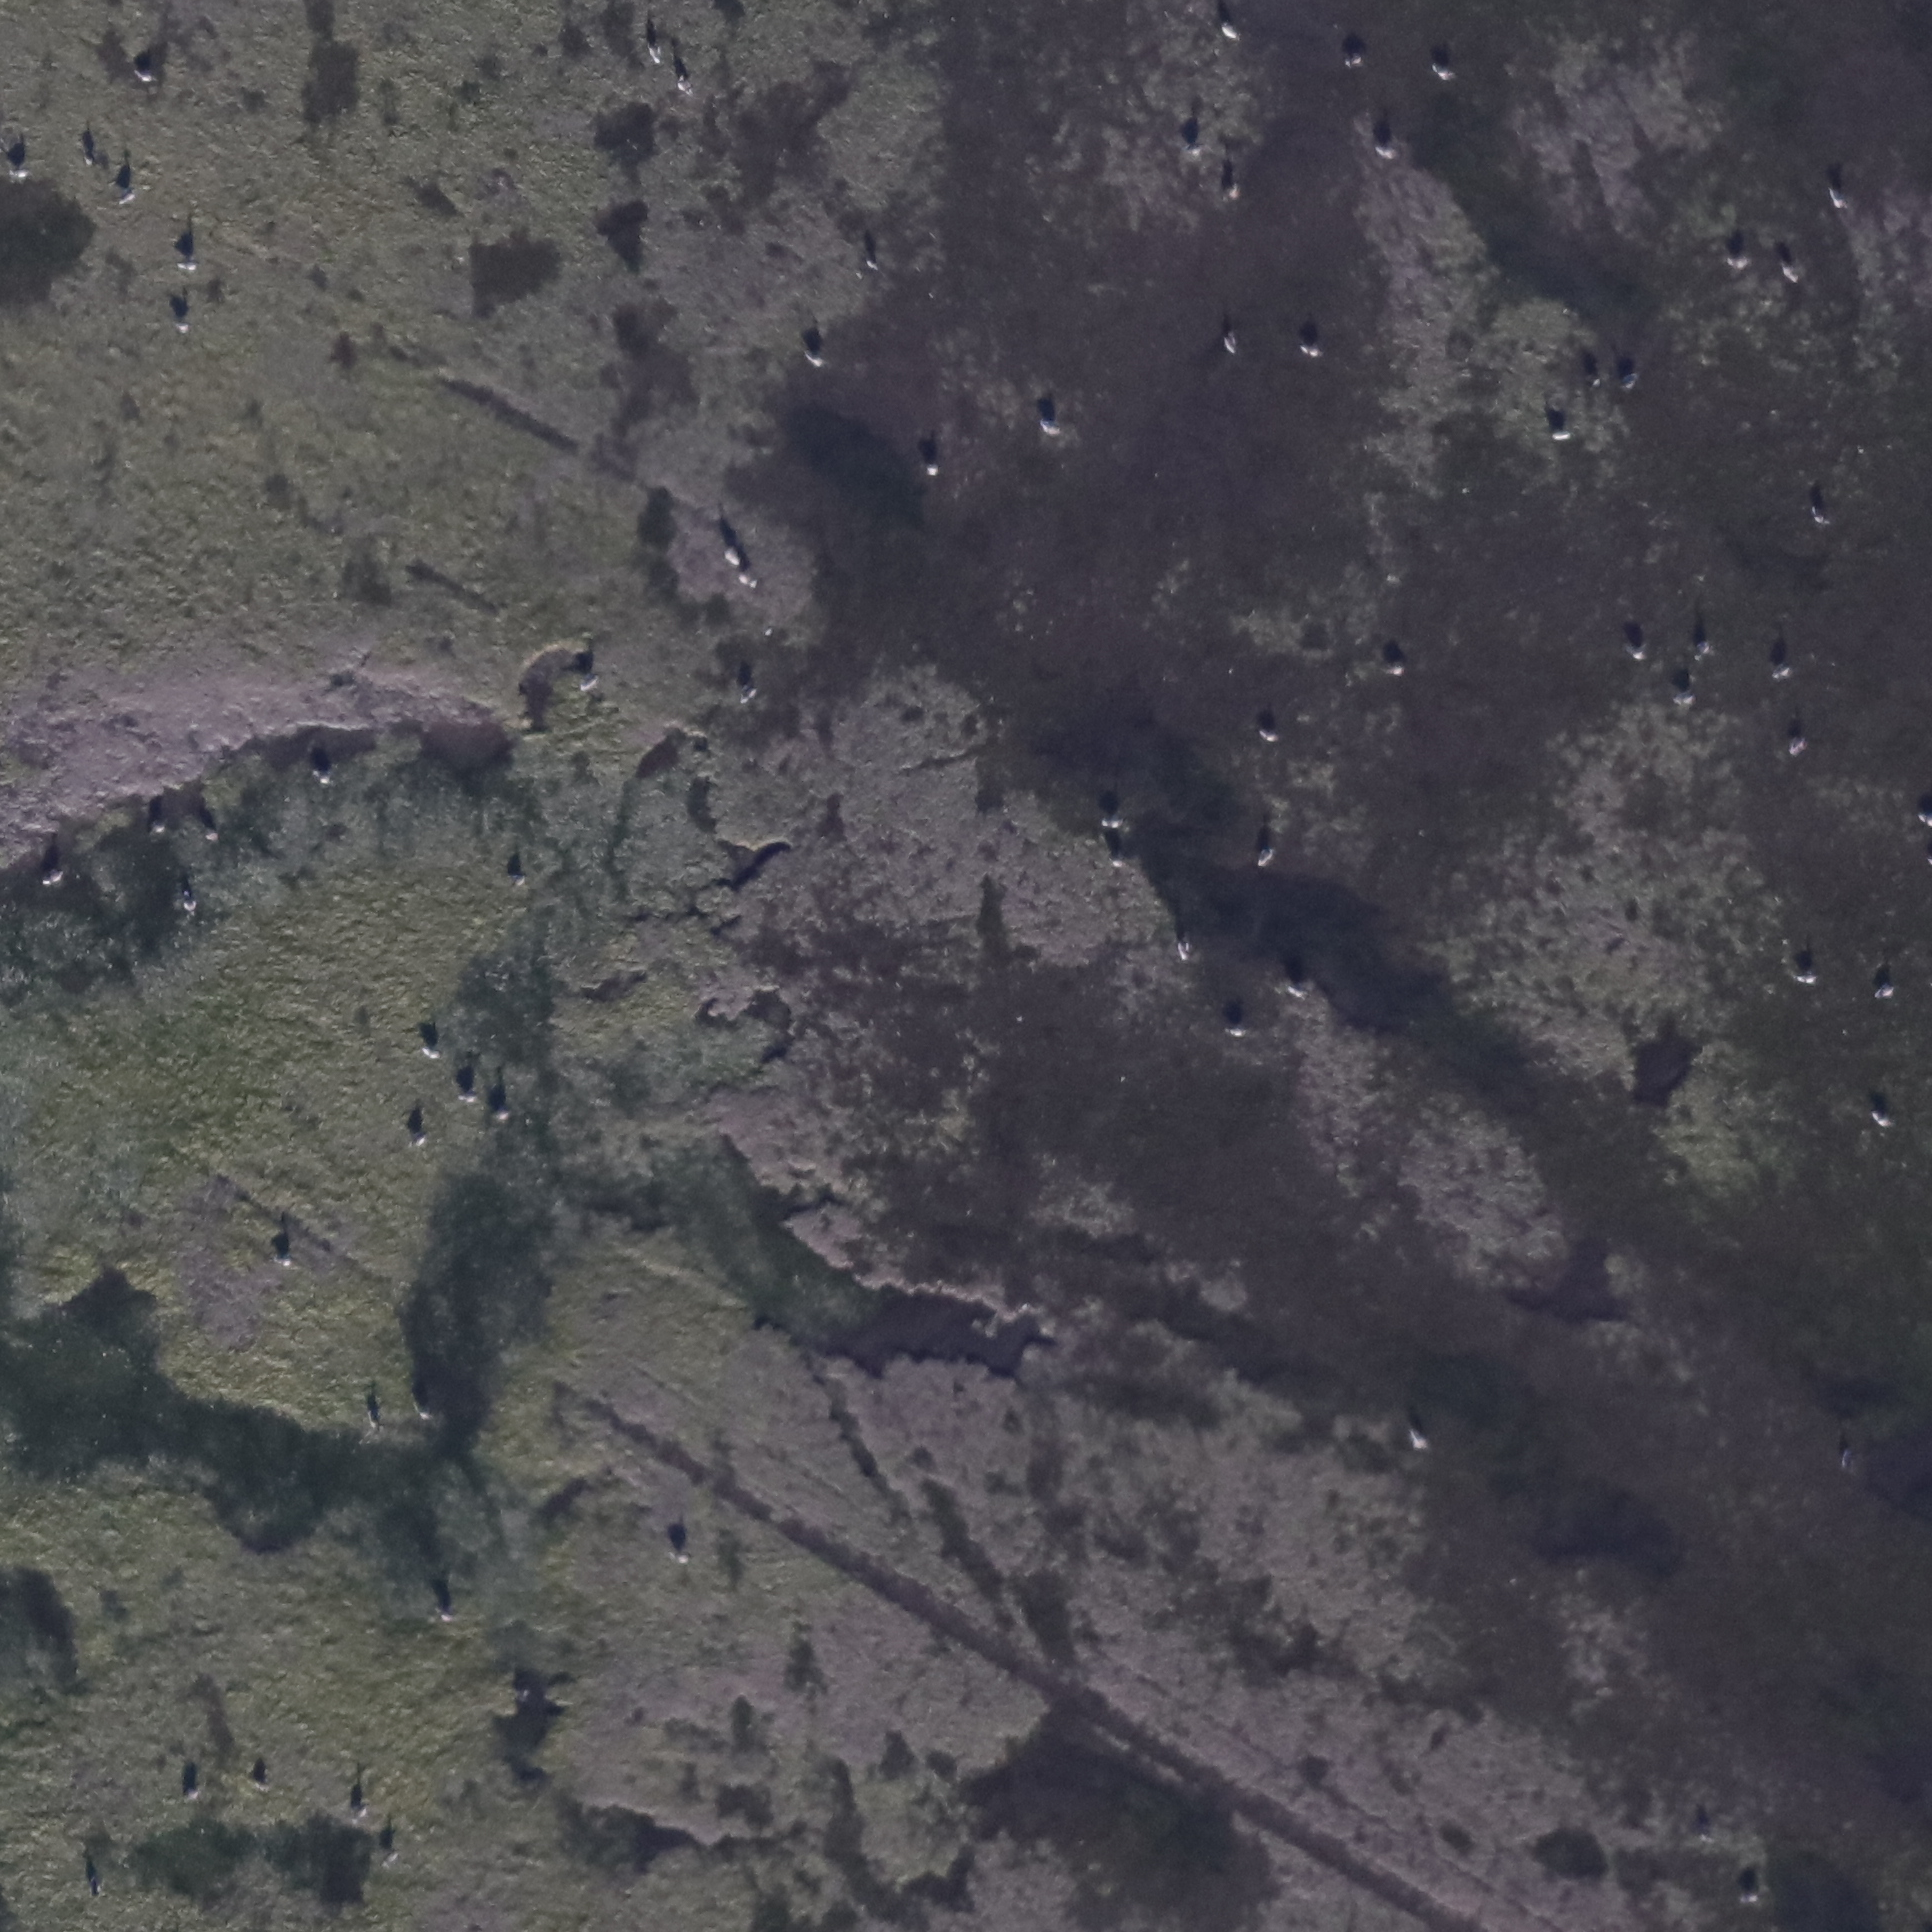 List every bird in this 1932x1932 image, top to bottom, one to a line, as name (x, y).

brant (1225, 37)
brant (659, 55)
brant (1356, 67)
brant (145, 74)
brant (1446, 76)
brant (691, 80)
brant (1380, 153)
brant (90, 154)
brant (1198, 158)
brant (14, 170)
brant (1241, 188)
brant (130, 194)
brant (1835, 195)
brant (189, 263)
brant (1740, 263)
brant (871, 265)
brant (1793, 272)
brant (178, 323)
brant (1233, 347)
brant (1306, 352)
brant (817, 354)
brant (1595, 381)
brant (1642, 385)
brant (1056, 431)
brant (1566, 439)
brant (936, 475)
brant (1815, 520)
brant (732, 553)
brant (743, 582)
brant (1693, 647)
brant (1627, 649)
brant (1405, 670)
brant (1785, 671)
brant (594, 678)
brant (746, 698)
brant (1683, 704)
brant (1276, 734)
brant (1803, 740)
brant (321, 770)
brant (216, 825)
brant (1111, 826)
brant (157, 827)
brant (1254, 851)
brant (1116, 858)
brant (61, 867)
brant (522, 881)
brant (188, 896)
brant (1189, 944)
brant (1806, 976)
brant (1285, 990)
brant (1882, 998)
brant (1236, 1038)
brant (436, 1051)
brant (471, 1096)
brant (490, 1112)
brant (1890, 1123)
brant (421, 1129)
brant (284, 1261)
brant (426, 1406)
brant (379, 1409)
brant (1416, 1441)
brant (1840, 1461)
brant (680, 1554)
brant (447, 1616)
brant (263, 1780)
brant (193, 1794)
brant (367, 1810)
brant (1701, 1843)
brant (400, 1862)
brant (100, 1887)
brant (1730, 1895)